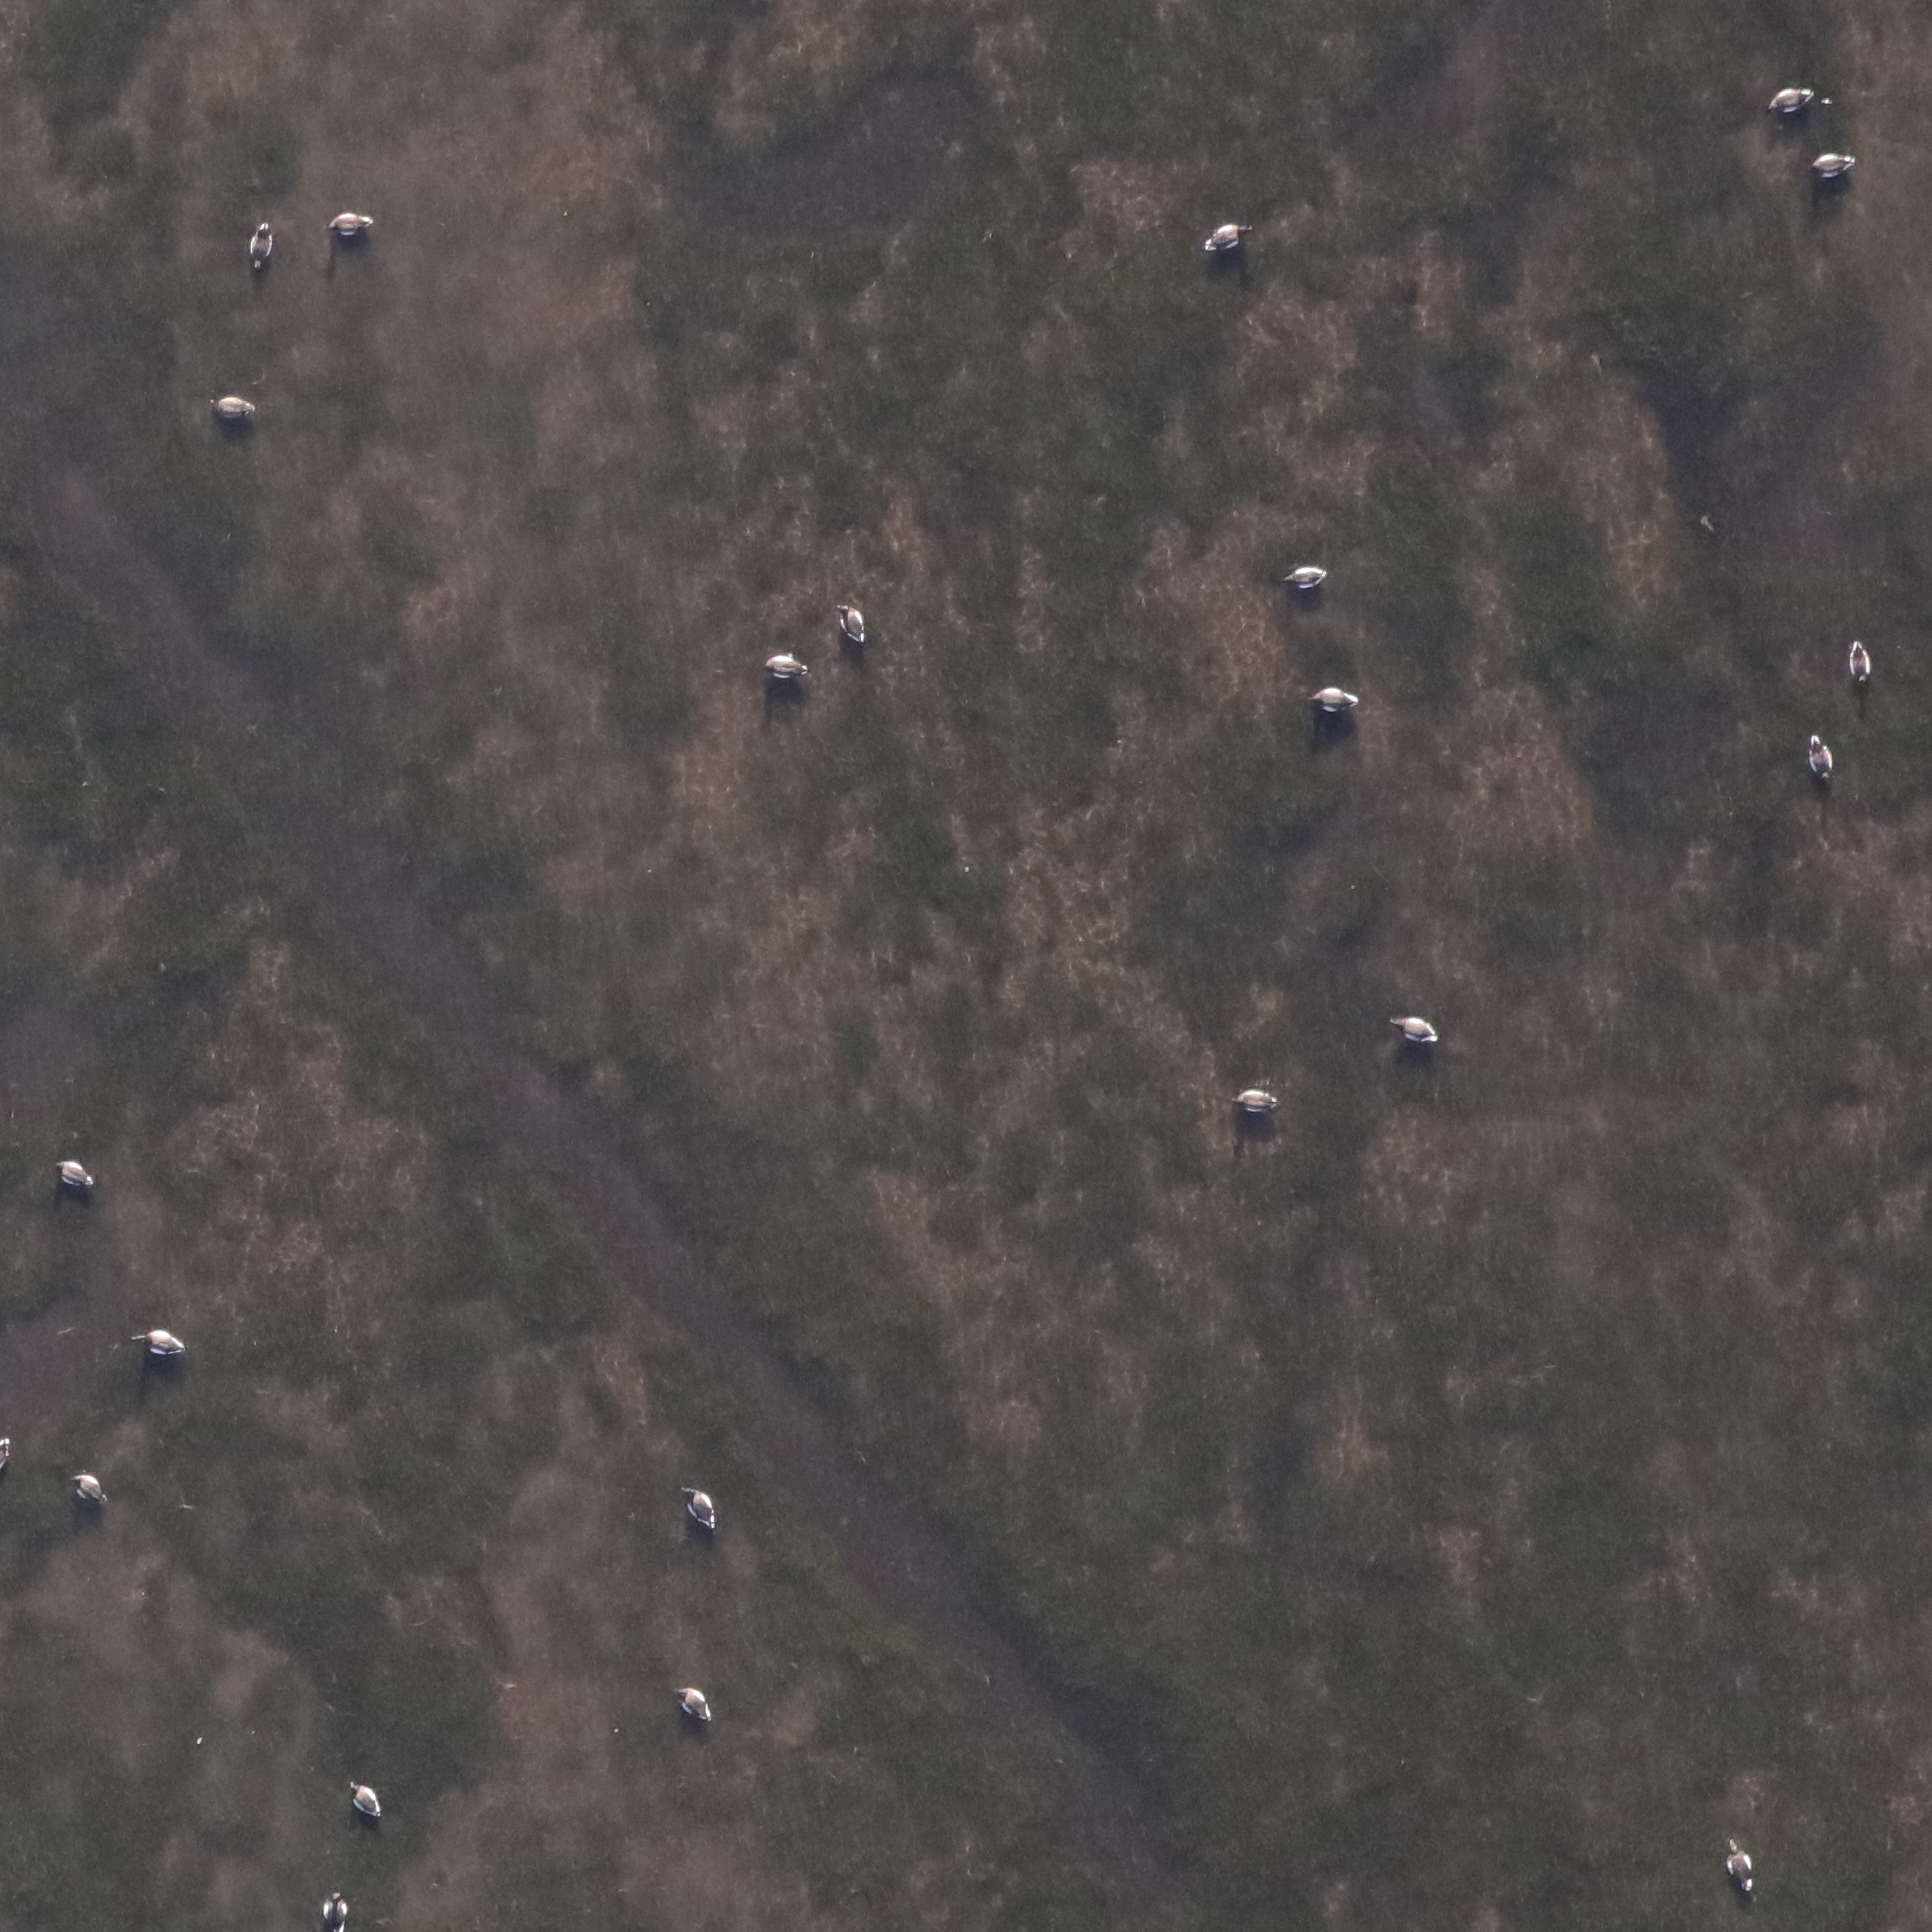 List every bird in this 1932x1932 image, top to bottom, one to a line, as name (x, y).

brant (1789, 100)
brant (1828, 165)
brant (349, 225)
brant (1224, 238)
brant (261, 246)
brant (233, 407)
brant (1304, 577)
brant (852, 623)
brant (1858, 663)
brant (784, 666)
brant (1333, 700)
brant (1820, 757)
brant (1415, 1029)
brant (1254, 1101)
brant (73, 1173)
brant (162, 1343)
brant (89, 1489)
brant (702, 1508)
brant (694, 1702)
brant (366, 1801)
brant (1738, 1866)
brant (336, 1915)